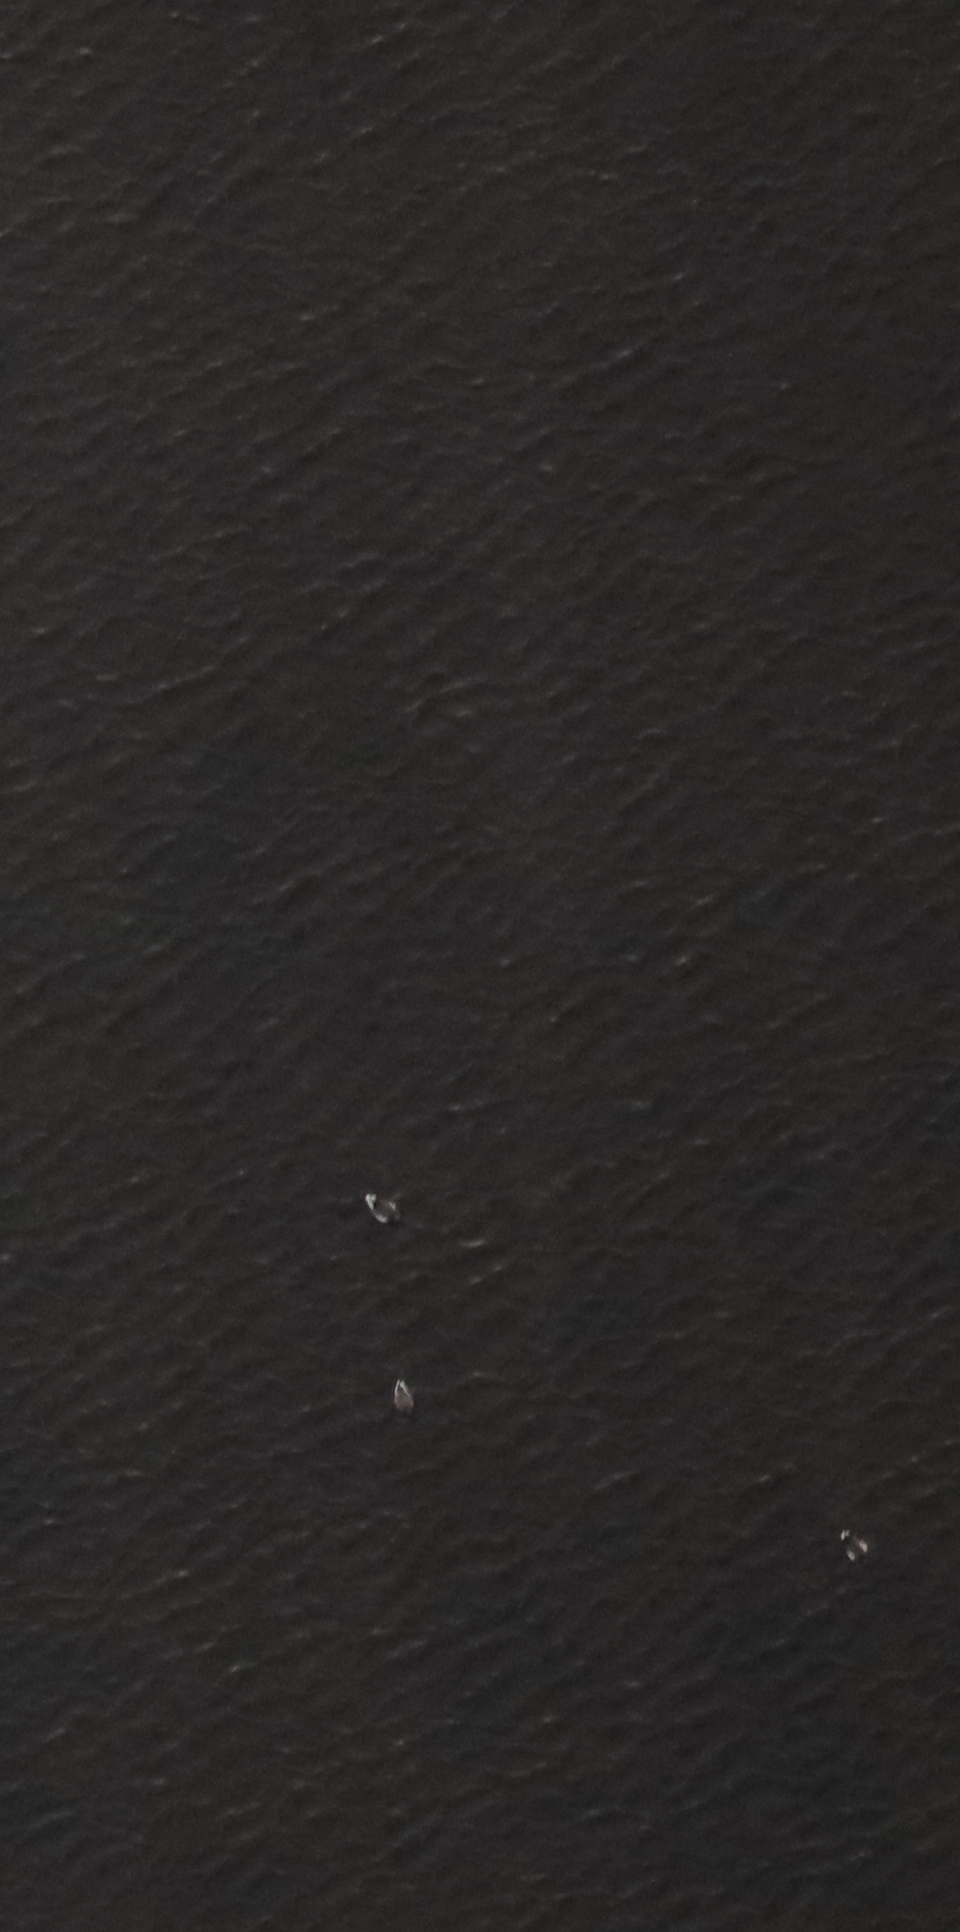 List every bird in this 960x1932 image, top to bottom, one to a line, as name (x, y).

brant (382, 1210)
brant (403, 1399)
brant (854, 1546)